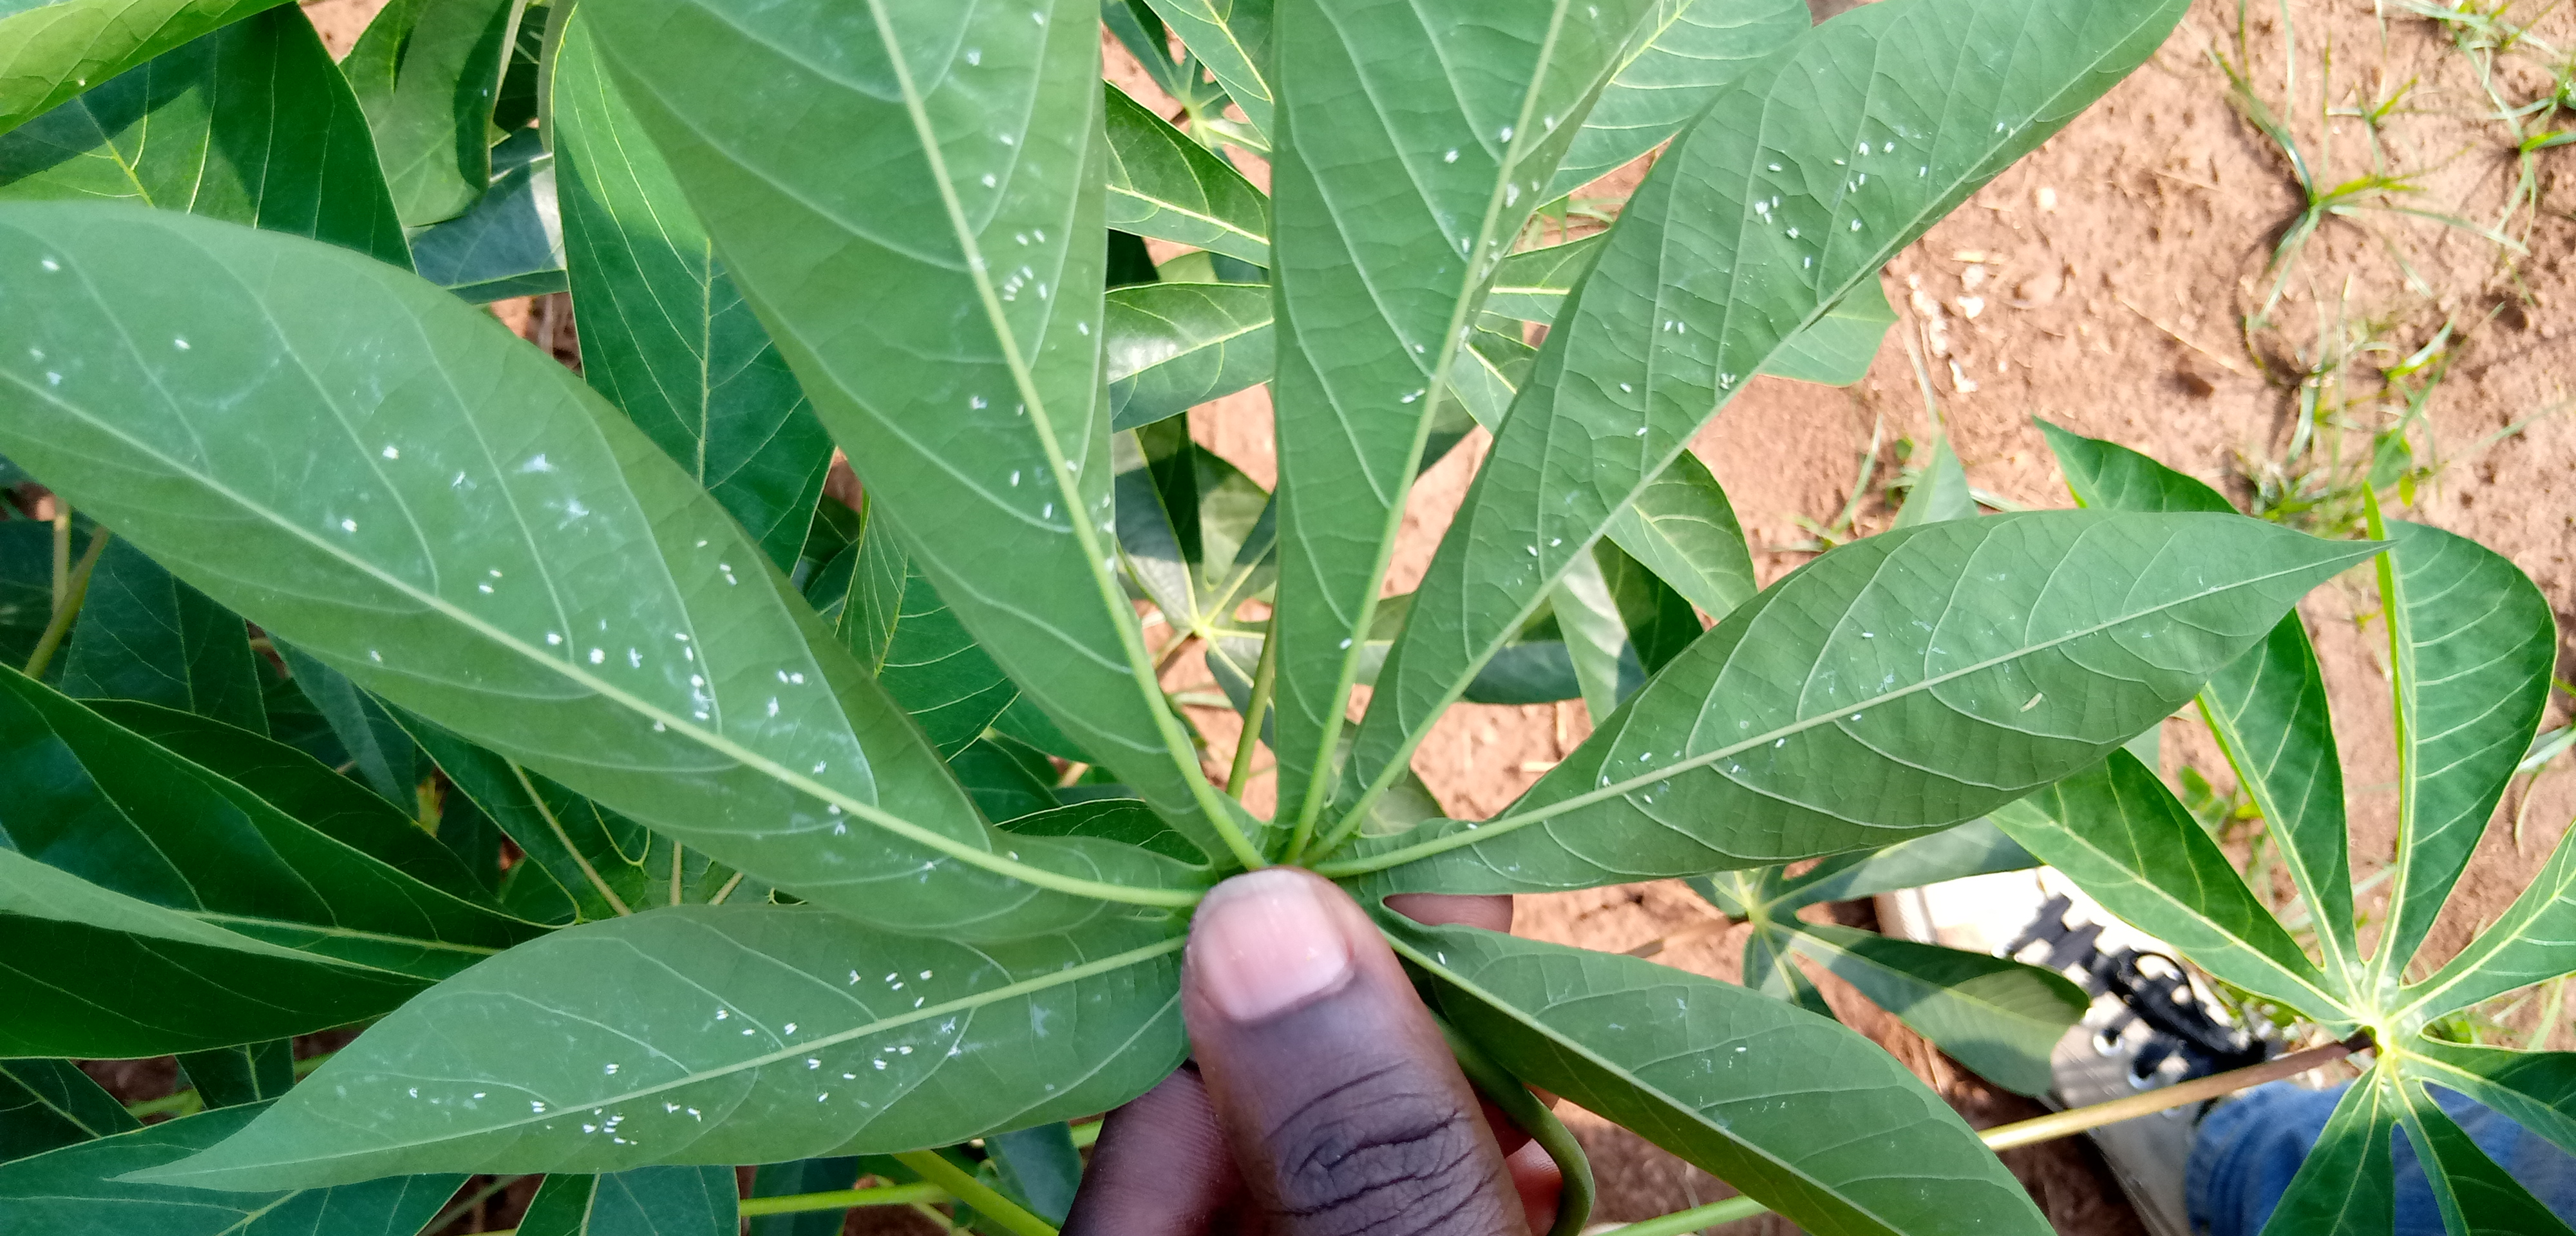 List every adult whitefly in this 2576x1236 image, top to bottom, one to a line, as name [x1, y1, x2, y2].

whitefly [1032, 11, 1044, 26]
whitefly [965, 50, 980, 66]
whitefly [1543, 115, 1554, 130]
whitefly [1995, 121, 2004, 133]
whitefly [1499, 126, 1512, 142]
whitefly [2008, 127, 2013, 140]
whitefly [998, 135, 1014, 147]
whitefly [1858, 141, 1870, 156]
whitefly [1882, 141, 1896, 154]
whitefly [1444, 147, 1460, 164]
whitefly [1832, 158, 1847, 167]
whitefly [1767, 163, 1783, 173]
whitefly [1918, 165, 1927, 179]
whitefly [1857, 172, 1867, 186]
whitefly [983, 175, 997, 188]
whitefly [1848, 179, 1857, 194]
whitefly [1531, 180, 1541, 194]
whitefly [1505, 184, 1520, 207]
whitefly [1771, 195, 1779, 209]
whitefly [1753, 198, 1769, 214]
whitefly [1763, 211, 1772, 225]
whitefly [1850, 220, 1862, 232]
whitefly [1785, 225, 1799, 240]
whitefly [1034, 229, 1046, 244]
whitefly [1461, 237, 1470, 253]
whitefly [1802, 255, 1811, 270]
whitefly [41, 259, 60, 270]
whitefly [1021, 265, 1034, 279]
whitefly [1012, 274, 1025, 286]
whitefly [1038, 283, 1047, 300]
whitefly [1003, 283, 1017, 293]
whitefly [1002, 294, 1016, 302]
whitefly [1661, 318, 1673, 332]
whitefly [1676, 320, 1685, 335]
whitefly [1078, 321, 1089, 335]
whitefly [173, 338, 191, 350]
whitefly [1414, 343, 1425, 355]
whitefly [1719, 372, 1728, 384]
whitefly [1728, 373, 1737, 384]
whitefly [1618, 382, 1633, 394]
whitefly [1719, 382, 1729, 391]
whitefly [1415, 388, 1426, 397]
whitefly [1400, 393, 1415, 403]
whitefly [971, 396, 989, 410]
whitefly [1016, 402, 1026, 417]
whitefly [1635, 426, 1648, 436]
whitefly [382, 444, 399, 460]
whitefly [1065, 458, 1077, 471]
whitefly [1012, 467, 1021, 488]
whitefly [452, 469, 466, 487]
whitefly [1102, 492, 1112, 509]
whitefly [1044, 500, 1052, 520]
whitefly [341, 518, 357, 533]
whitefly [1103, 520, 1115, 533]
whitefly [1547, 538, 1563, 547]
whitefly [695, 539, 708, 548]
whitefly [1525, 543, 1539, 557]
whitefly [718, 563, 732, 572]
whitefly [488, 568, 504, 578]
whitefly [724, 572, 738, 585]
whitefly [477, 584, 493, 593]
whitefly [1861, 632, 1874, 638]
whitefly [673, 632, 691, 641]
whitefly [547, 633, 563, 647]
whitefly [1340, 637, 1354, 649]
whitefly [685, 645, 696, 662]
whitefly [629, 646, 643, 669]
whitefly [589, 647, 605, 664]
whitefly [371, 650, 383, 663]
whitefly [777, 668, 790, 684]
whitefly [690, 673, 705, 688]
whitefly [791, 673, 805, 685]
whitefly [2020, 691, 2043, 713]
whitefly [767, 697, 781, 716]
whitefly [694, 710, 709, 720]
whitefly [1850, 713, 1863, 722]
whitefly [652, 720, 665, 732]
whitefly [1774, 737, 1786, 749]
whitefly [1639, 752, 1653, 762]
whitefly [811, 761, 826, 774]
whitefly [1730, 764, 1741, 774]
whitefly [1600, 774, 1610, 787]
whitefly [1642, 792, 1654, 805]
whitefly [826, 803, 842, 815]
whitefly [833, 821, 851, 837]
whitefly [1466, 822, 1478, 829]
whitefly [1007, 848, 1020, 861]
whitefly [924, 861, 936, 870]
whitefly [1435, 950, 1447, 966]
whitefly [849, 968, 861, 985]
whitefly [920, 969, 934, 981]
whitefly [885, 971, 899, 981]
whitefly [892, 981, 905, 989]
whitefly [914, 995, 927, 1009]
whitefly [715, 1009, 730, 1022]
whitefly [940, 1016, 956, 1033]
whitefly [784, 1022, 799, 1035]
whitefly [741, 1027, 755, 1037]
whitefly [882, 1045, 897, 1054]
whitefly [897, 1045, 914, 1054]
whitefly [948, 1045, 963, 1055]
whitefly [1734, 1046, 1748, 1053]
whitefly [806, 1057, 822, 1070]
whitefly [873, 1058, 888, 1070]
whitefly [605, 1062, 621, 1075]
whitefly [842, 1071, 858, 1080]
whitefly [408, 1087, 419, 1099]
whitefly [817, 1091, 829, 1102]
whitefly [473, 1092, 488, 1098]
whitefly [665, 1099, 683, 1113]
whitefly [531, 1101, 546, 1113]
whitefly [687, 1107, 703, 1123]
whitefly [594, 1108, 601, 1114]
whitefly [610, 1114, 627, 1121]
whitefly [605, 1120, 618, 1127]
whitefly [583, 1123, 597, 1134]
whitefly [603, 1127, 617, 1132]
whitefly [613, 1137, 627, 1145]